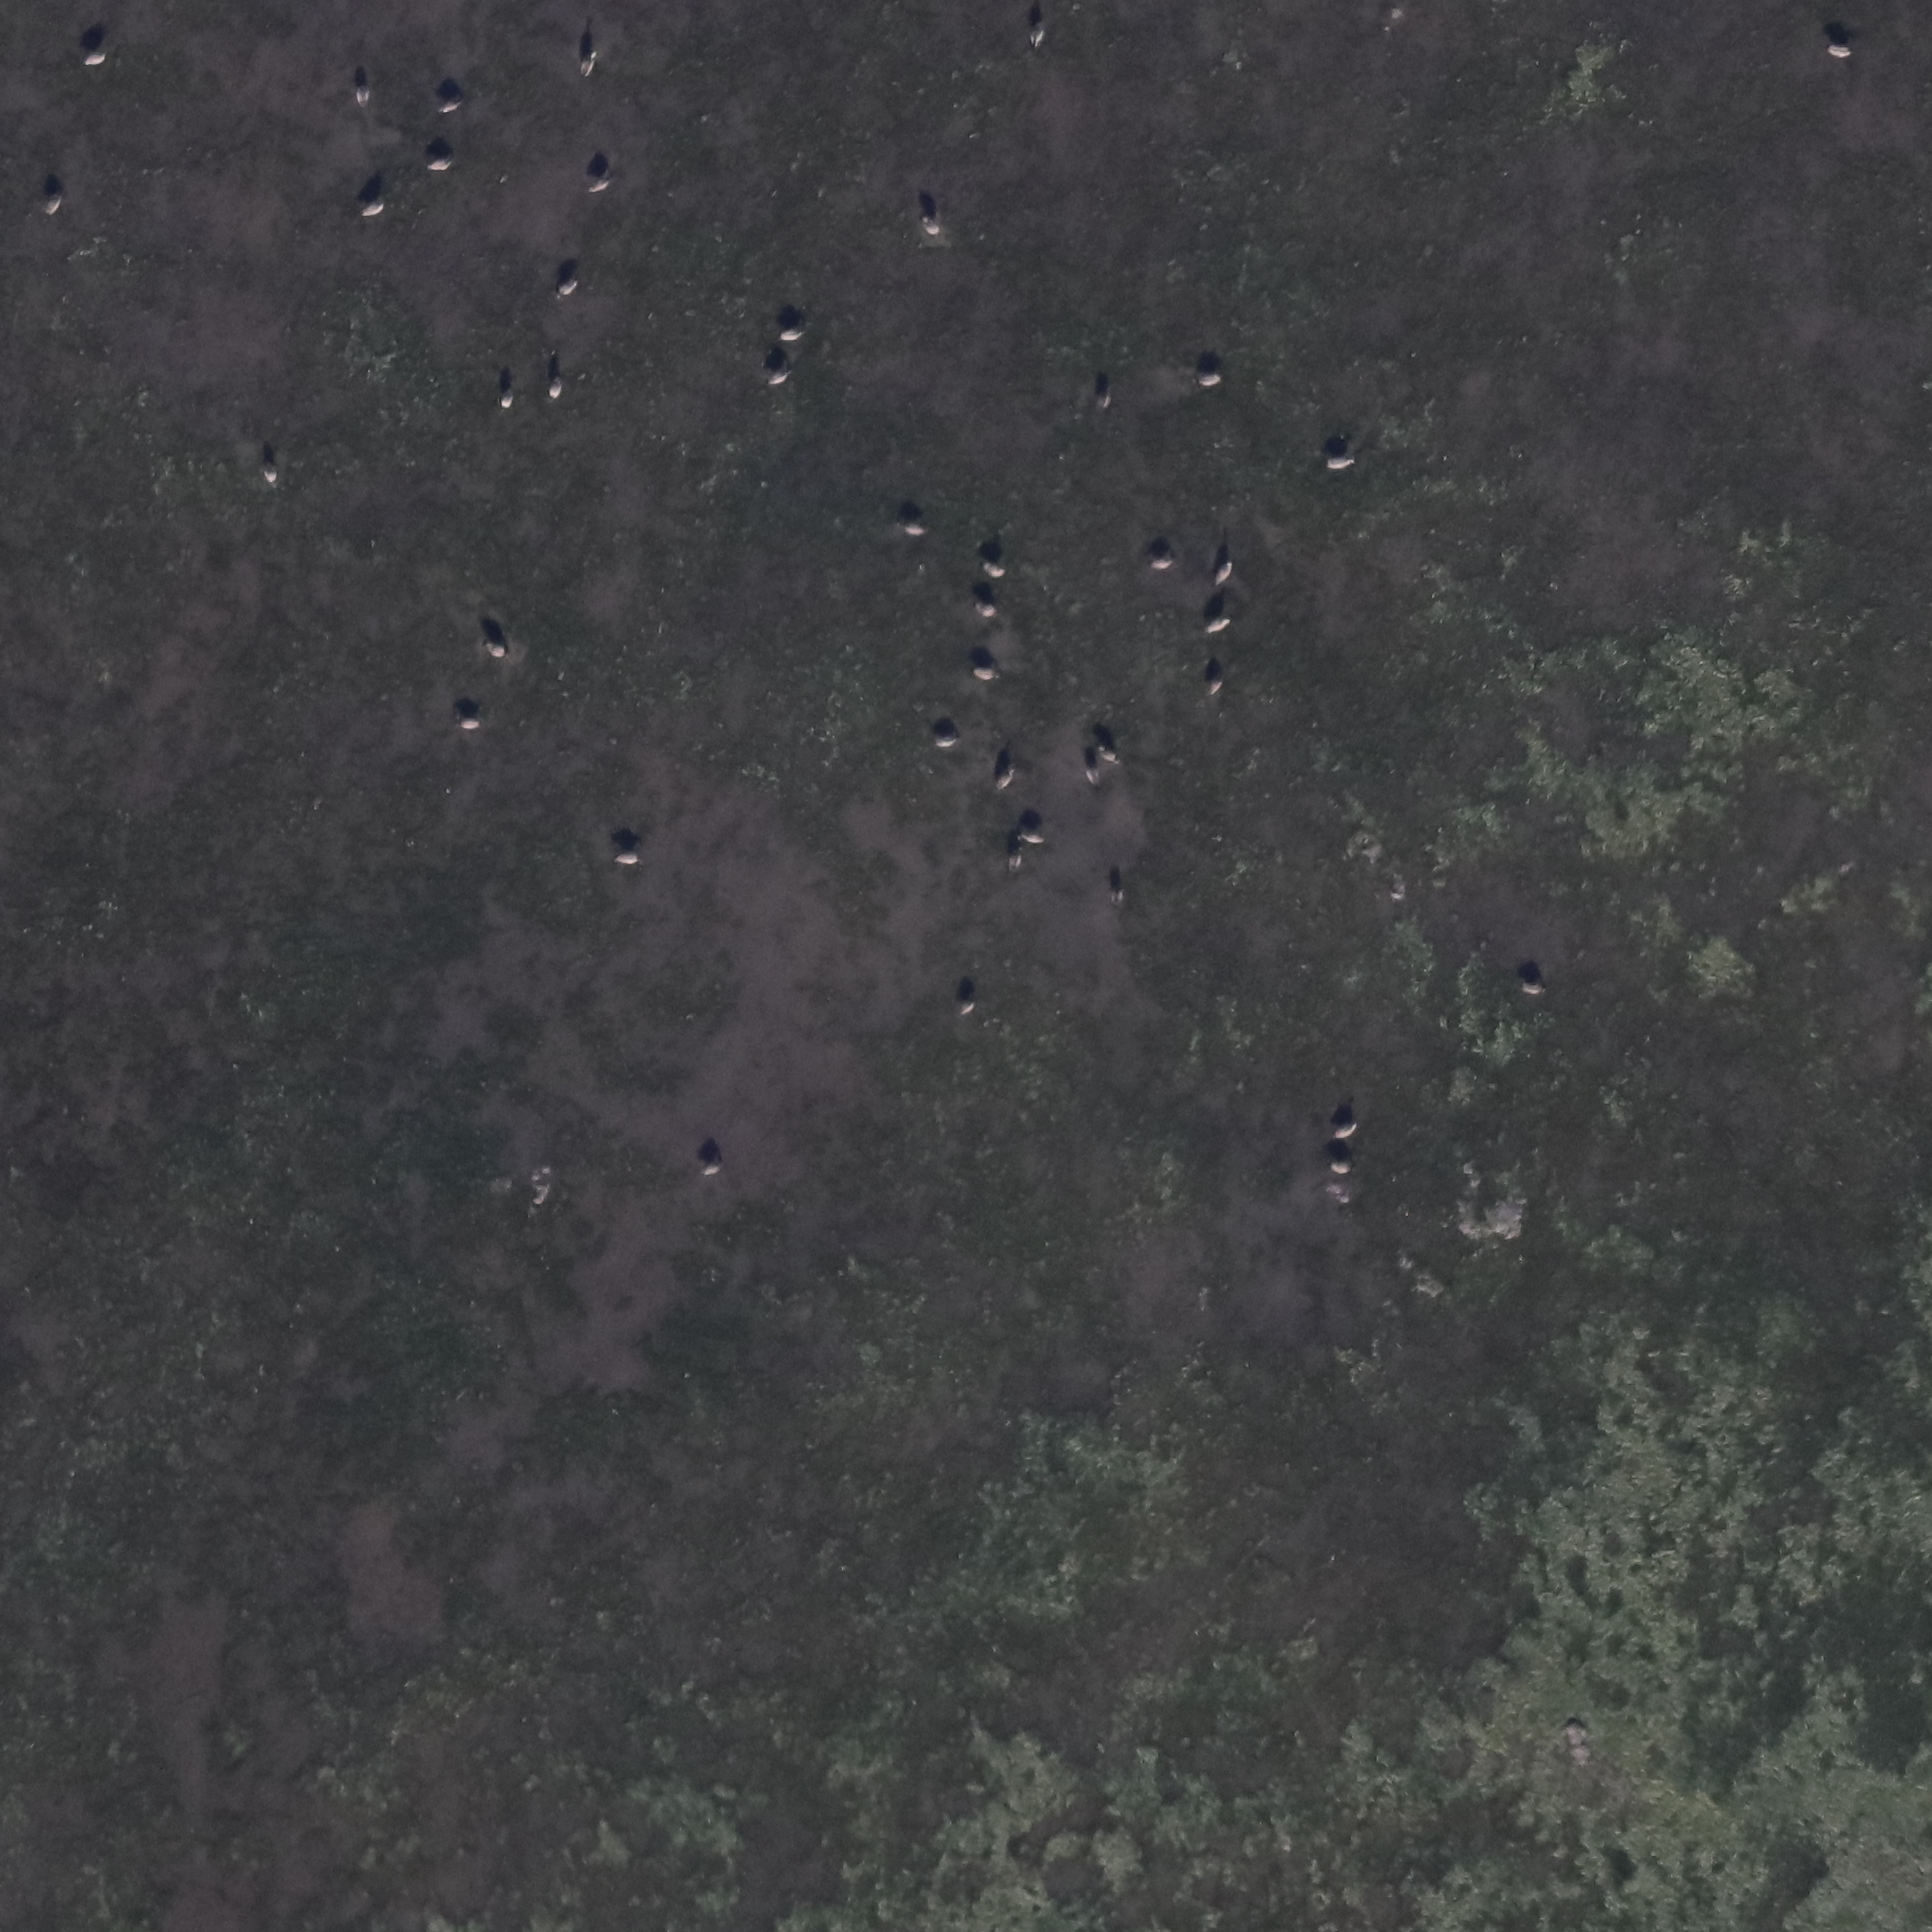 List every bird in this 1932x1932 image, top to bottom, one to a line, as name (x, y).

Canada goose (1037, 38)
Canada goose (1837, 51)
Canada goose (95, 58)
Canada goose (586, 66)
Canada goose (363, 96)
Canada goose (449, 106)
Canada goose (440, 163)
Canada goose (599, 184)
Canada goose (54, 204)
Canada goose (373, 208)
Canada goose (931, 225)
Canada goose (566, 288)
Canada goose (792, 335)
Canada goose (777, 375)
Canada goose (1209, 379)
Canada goose (555, 390)
Canada goose (508, 400)
Canada goose (1104, 400)
Canada goose (1339, 461)
Canada goose (270, 472)
Canada goose (916, 529)
Canada goose (1163, 563)
Canada goose (993, 572)
Canada goose (1222, 572)
Canada goose (989, 610)
Canada goose (1218, 626)
Canada goose (497, 650)
Canada goose (986, 672)
Canada goose (1216, 685)
Canada goose (471, 723)
Canada goose (945, 741)
Canada goose (1110, 755)
Canada goose (1092, 775)
Canada goose (1005, 779)
Canada goose (1031, 836)
Canada goose (628, 858)
Canada goose (1016, 862)
Canada goose (1119, 898)
Canada goose (1532, 987)
Canada goose (967, 1007)
Canada goose (1345, 1132)
Canada goose (1340, 1165)
Canada goose (711, 1167)